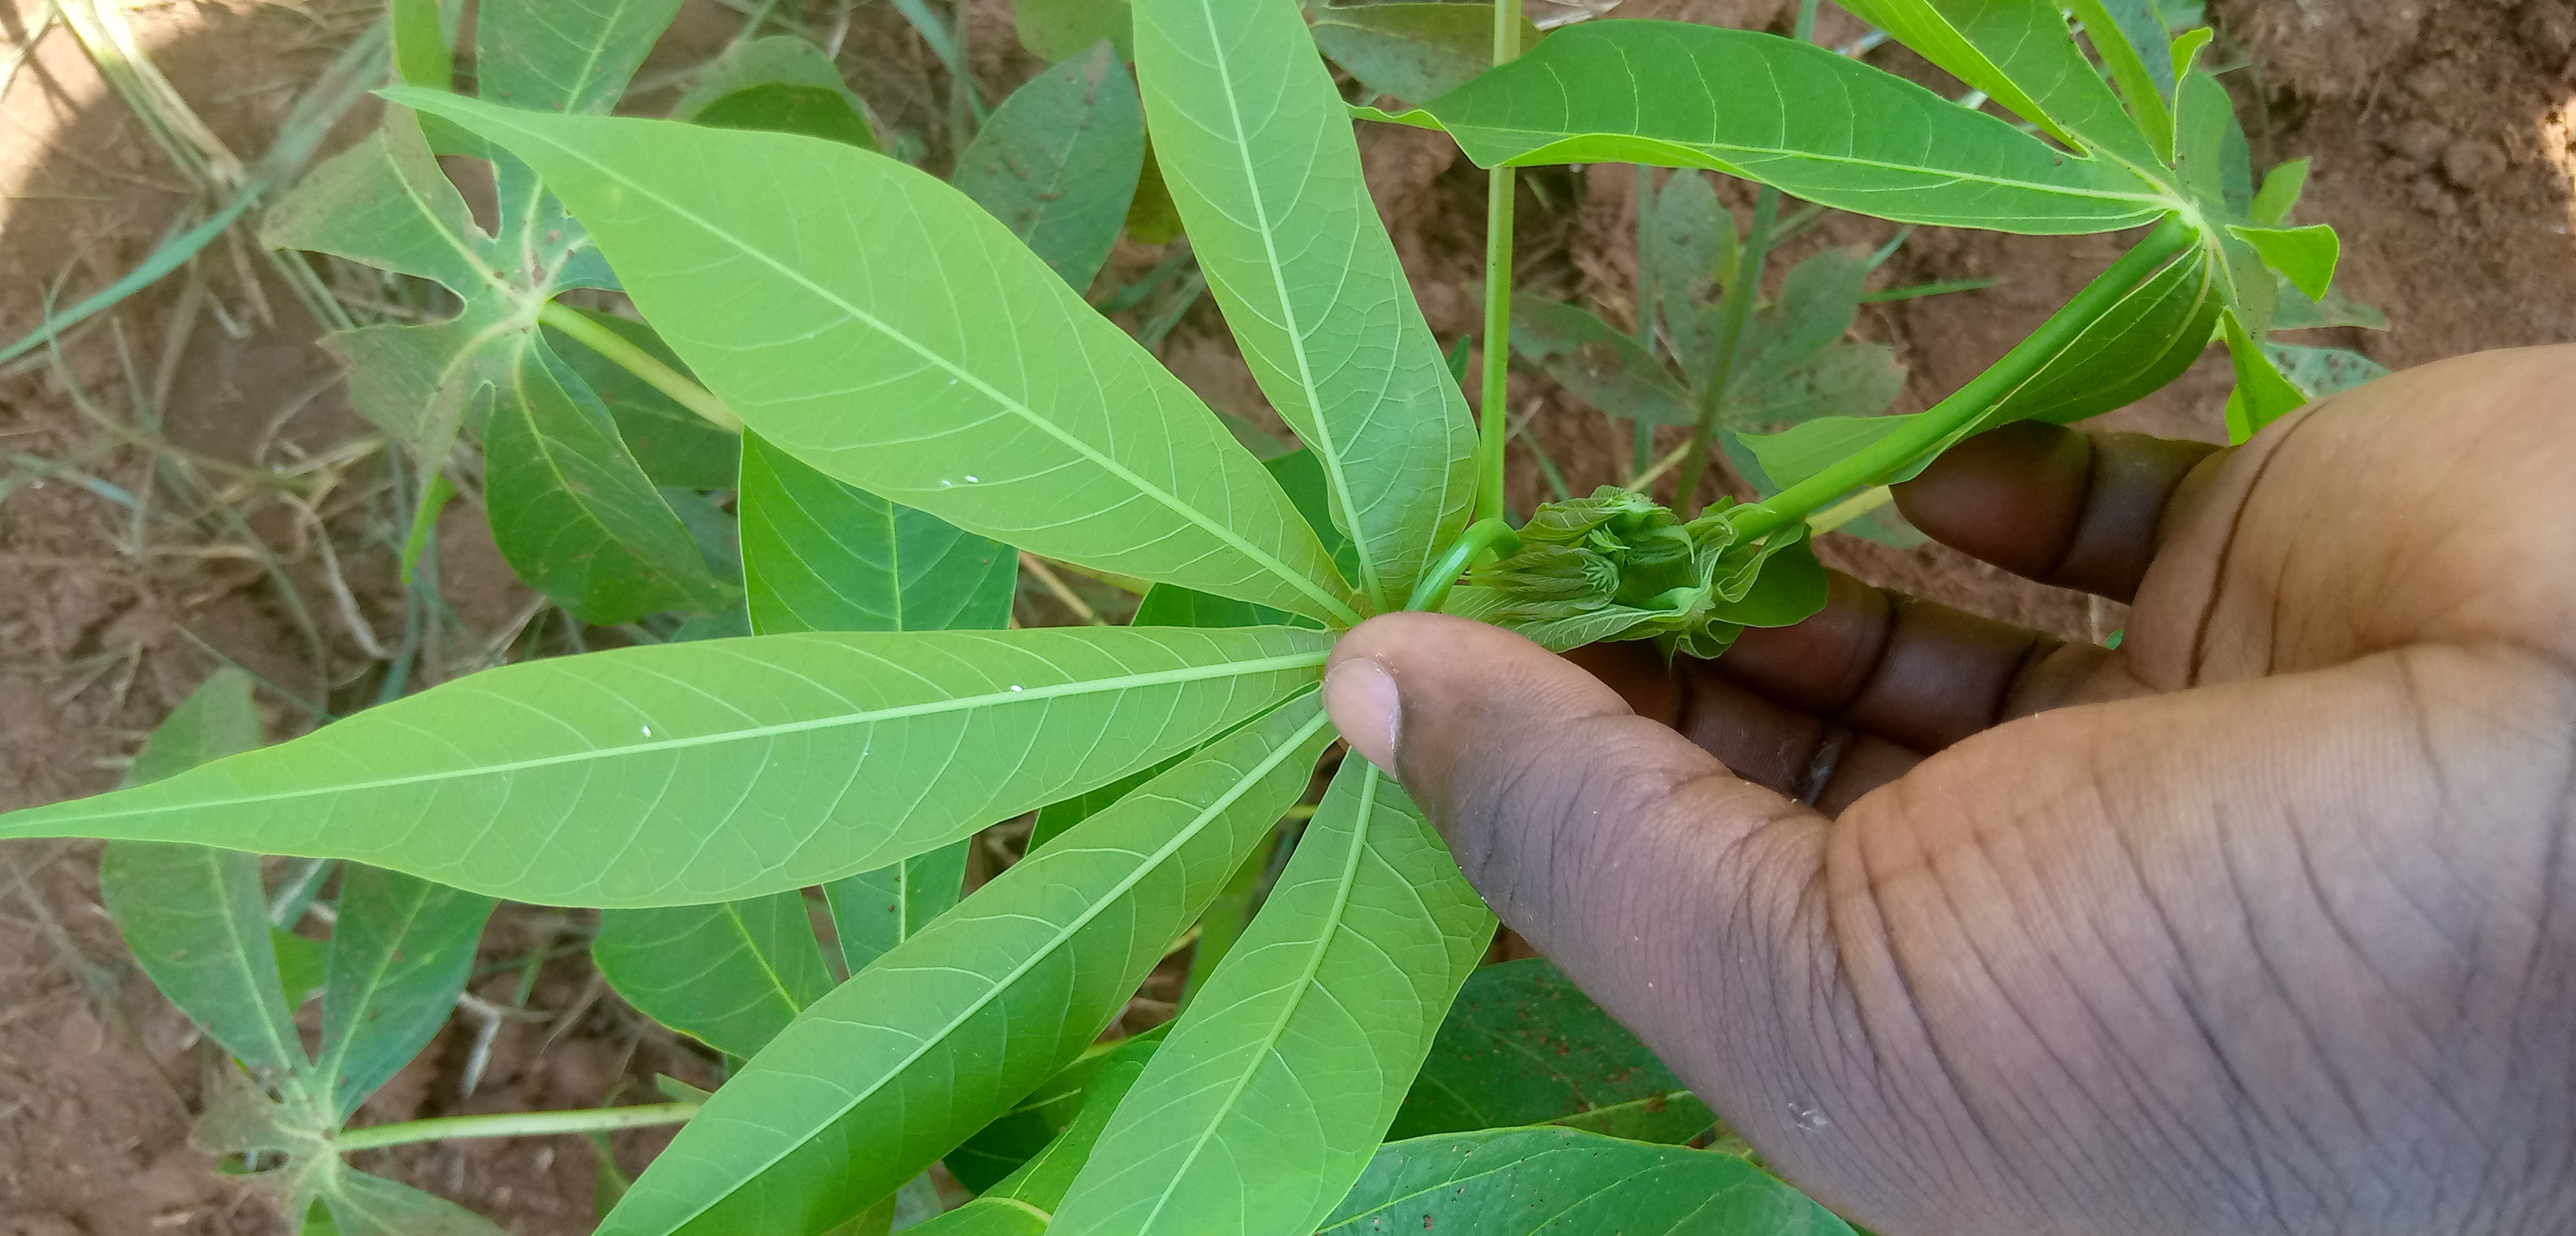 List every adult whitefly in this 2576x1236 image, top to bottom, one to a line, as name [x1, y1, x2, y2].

whitefly [963, 473, 980, 485]
whitefly [1007, 682, 1027, 695]
whitefly [640, 722, 654, 740]